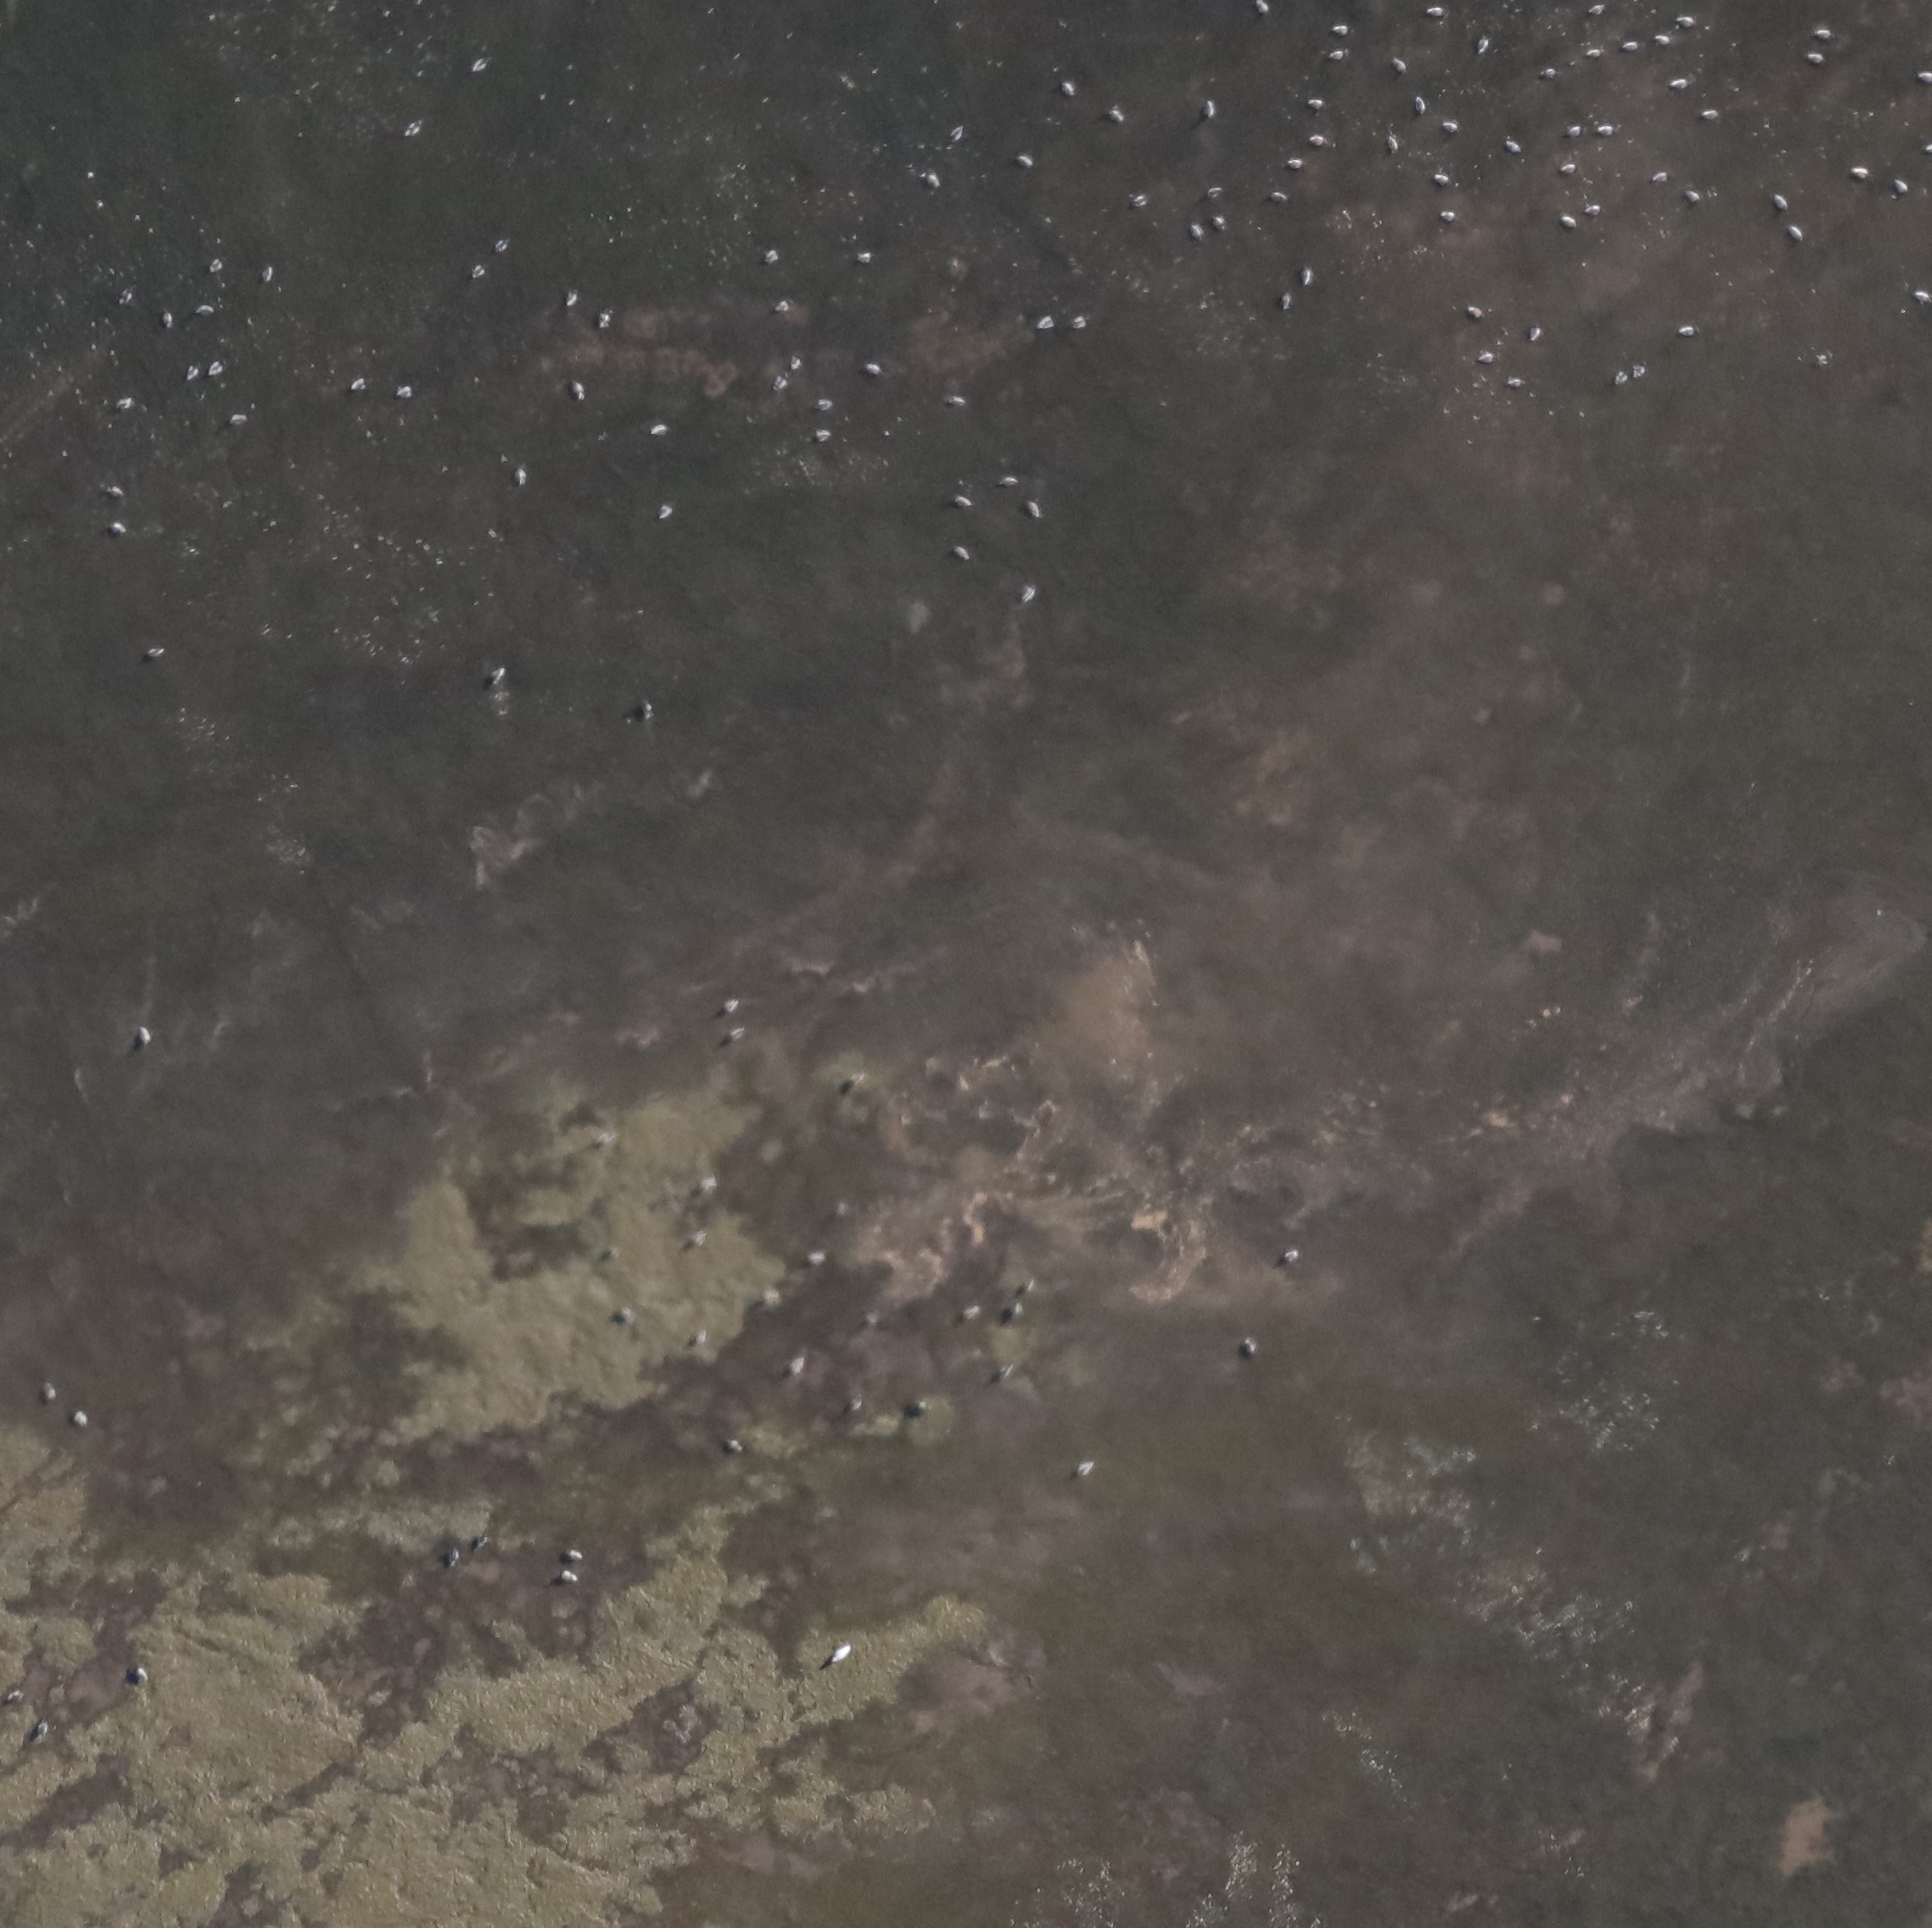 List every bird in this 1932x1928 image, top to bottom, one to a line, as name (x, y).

brant (1262, 7)
brant (1598, 7)
brant (1443, 13)
brant (1688, 19)
brant (1341, 30)
brant (1830, 31)
brant (1660, 45)
brant (1630, 48)
brant (1490, 50)
brant (1341, 54)
brant (1593, 54)
brant (1816, 58)
brant (483, 69)
brant (1411, 69)
brant (1555, 74)
brant (1066, 84)
brant (1681, 86)
brant (1925, 90)
brant (1420, 101)
brant (1219, 103)
brant (1321, 108)
brant (1711, 108)
brant (1124, 125)
brant (1455, 128)
brant (958, 129)
brant (1577, 129)
brant (1616, 132)
brant (419, 133)
brant (1321, 138)
brant (1392, 144)
brant (1516, 145)
brant (1021, 160)
brant (1297, 160)
brant (1442, 164)
brant (1570, 170)
brant (1860, 170)
brant (1660, 173)
brant (934, 174)
brant (1912, 188)
brant (1224, 191)
brant (1693, 194)
brant (1276, 196)
Canada goose (1779, 197)
brant (1147, 200)
brant (1449, 215)
brant (1605, 217)
brant (1570, 221)
brant (1205, 224)
brant (1223, 224)
Canada goose (1797, 234)
brant (504, 252)
brant (868, 256)
brant (772, 257)
brant (1309, 265)
brant (211, 267)
brant (480, 268)
brant (271, 279)
brant (1282, 292)
brant (570, 293)
brant (128, 303)
brant (780, 303)
Canada goose (1926, 305)
brant (1481, 309)
brant (213, 312)
brant (1084, 318)
brant (170, 319)
brant (1046, 319)
brant (606, 321)
brant (1693, 336)
brant (1539, 337)
brant (798, 357)
brant (1492, 357)
brant (1829, 365)
brant (878, 369)
brant (213, 374)
brant (1645, 374)
brant (191, 375)
brant (783, 376)
brant (356, 378)
brant (1621, 378)
brant (587, 383)
brant (1517, 383)
brant (404, 393)
brant (956, 398)
brant (825, 401)
brant (243, 408)
brant (130, 410)
brant (666, 425)
brant (820, 435)
brant (523, 472)
Canada goose (1009, 484)
brant (113, 489)
Canada goose (956, 499)
brant (659, 504)
Canada goose (1029, 509)
brant (118, 530)
Canada goose (960, 552)
brant (1025, 591)
brant (151, 656)
brant (495, 682)
brant (645, 712)
brant (736, 1007)
brant (736, 1036)
brant (145, 1041)
brant (855, 1078)
brant (599, 1132)
brant (710, 1187)
brant (694, 1235)
brant (615, 1253)
brant (1290, 1258)
brant (815, 1265)
brant (1028, 1287)
brant (768, 1300)
brant (1015, 1308)
brant (625, 1311)
brant (864, 1311)
brant (971, 1312)
brant (704, 1339)
brant (1244, 1345)
brant (1006, 1361)
brant (803, 1367)
brant (56, 1388)
brant (855, 1406)
brant (926, 1414)
brant (91, 1416)
brant (733, 1449)
brant (1088, 1467)
brant (483, 1539)
brant (576, 1556)
brant (449, 1560)
brant (567, 1587)
gull (841, 1655)
brant (149, 1680)
brant (6, 1701)
brant (42, 1733)